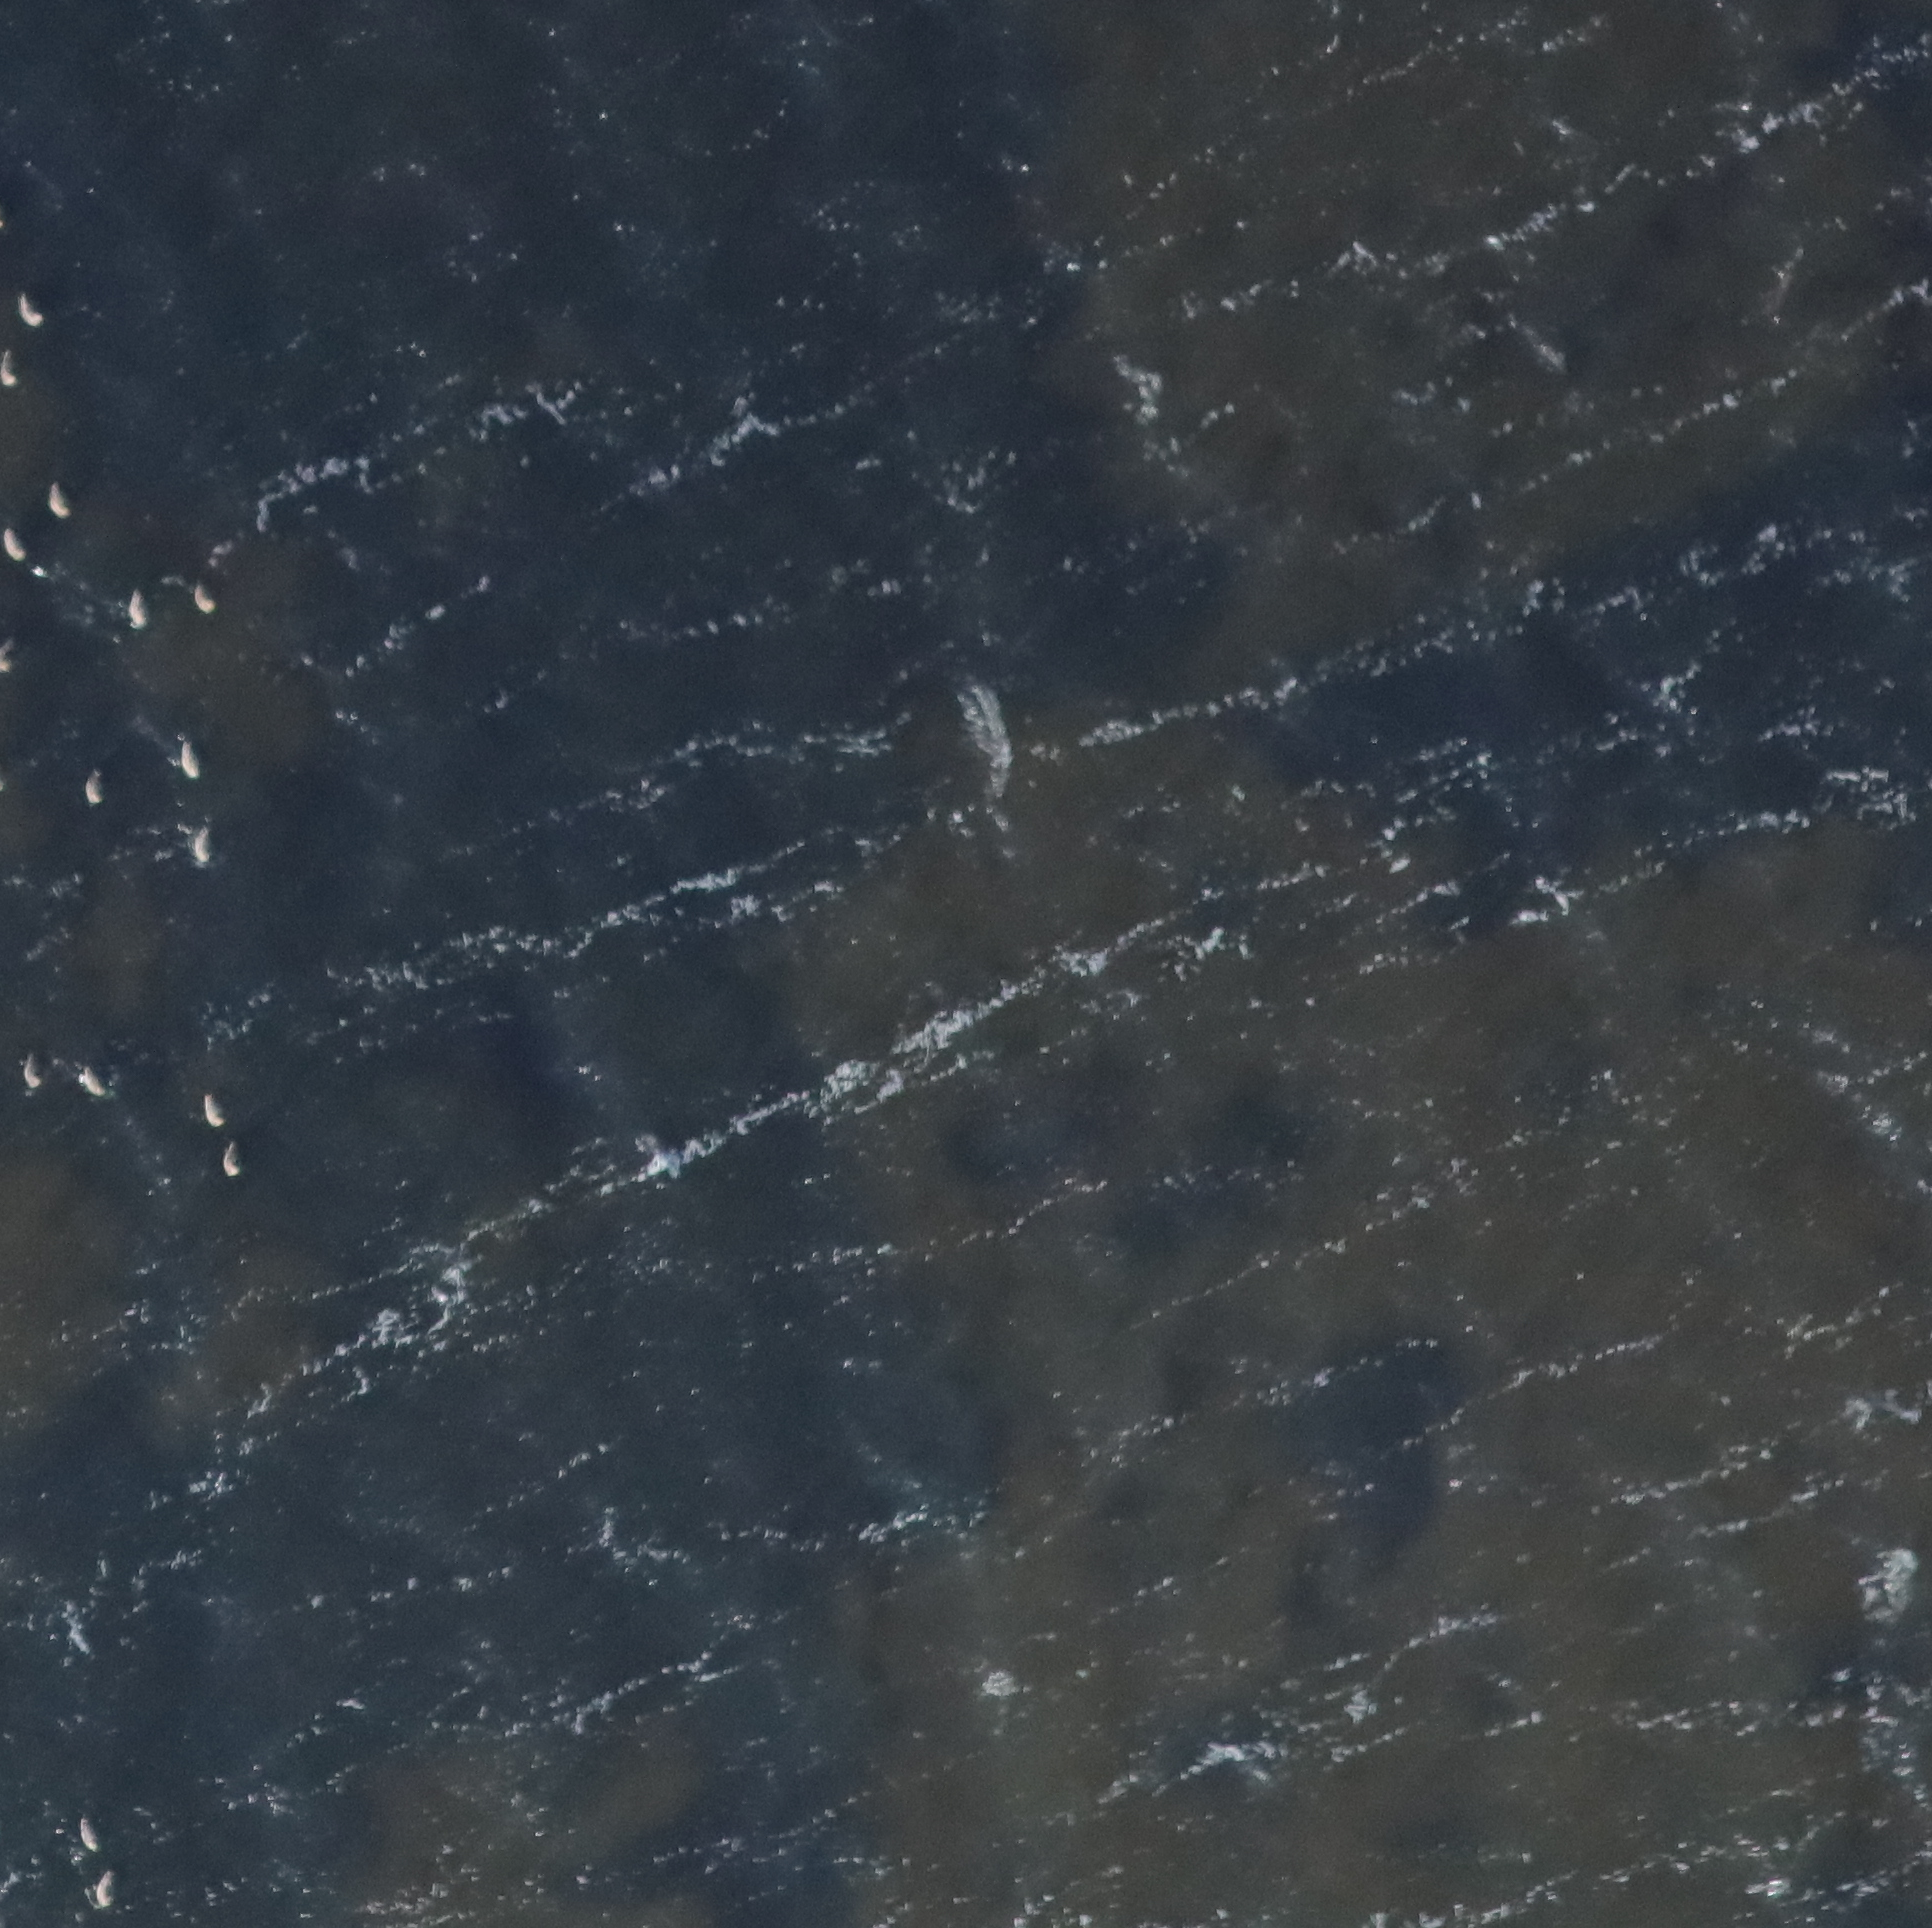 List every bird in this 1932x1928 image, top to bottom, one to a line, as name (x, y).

other bird (32, 314)
other bird (6, 368)
other bird (56, 508)
other bird (14, 548)
other bird (209, 602)
other bird (139, 612)
other bird (7, 658)
other bird (189, 760)
other bird (0, 773)
other bird (95, 788)
other bird (202, 847)
other bird (33, 1071)
other bird (97, 1083)
other bird (214, 1107)
other bird (233, 1161)
other bird (89, 1833)
other bird (105, 1887)